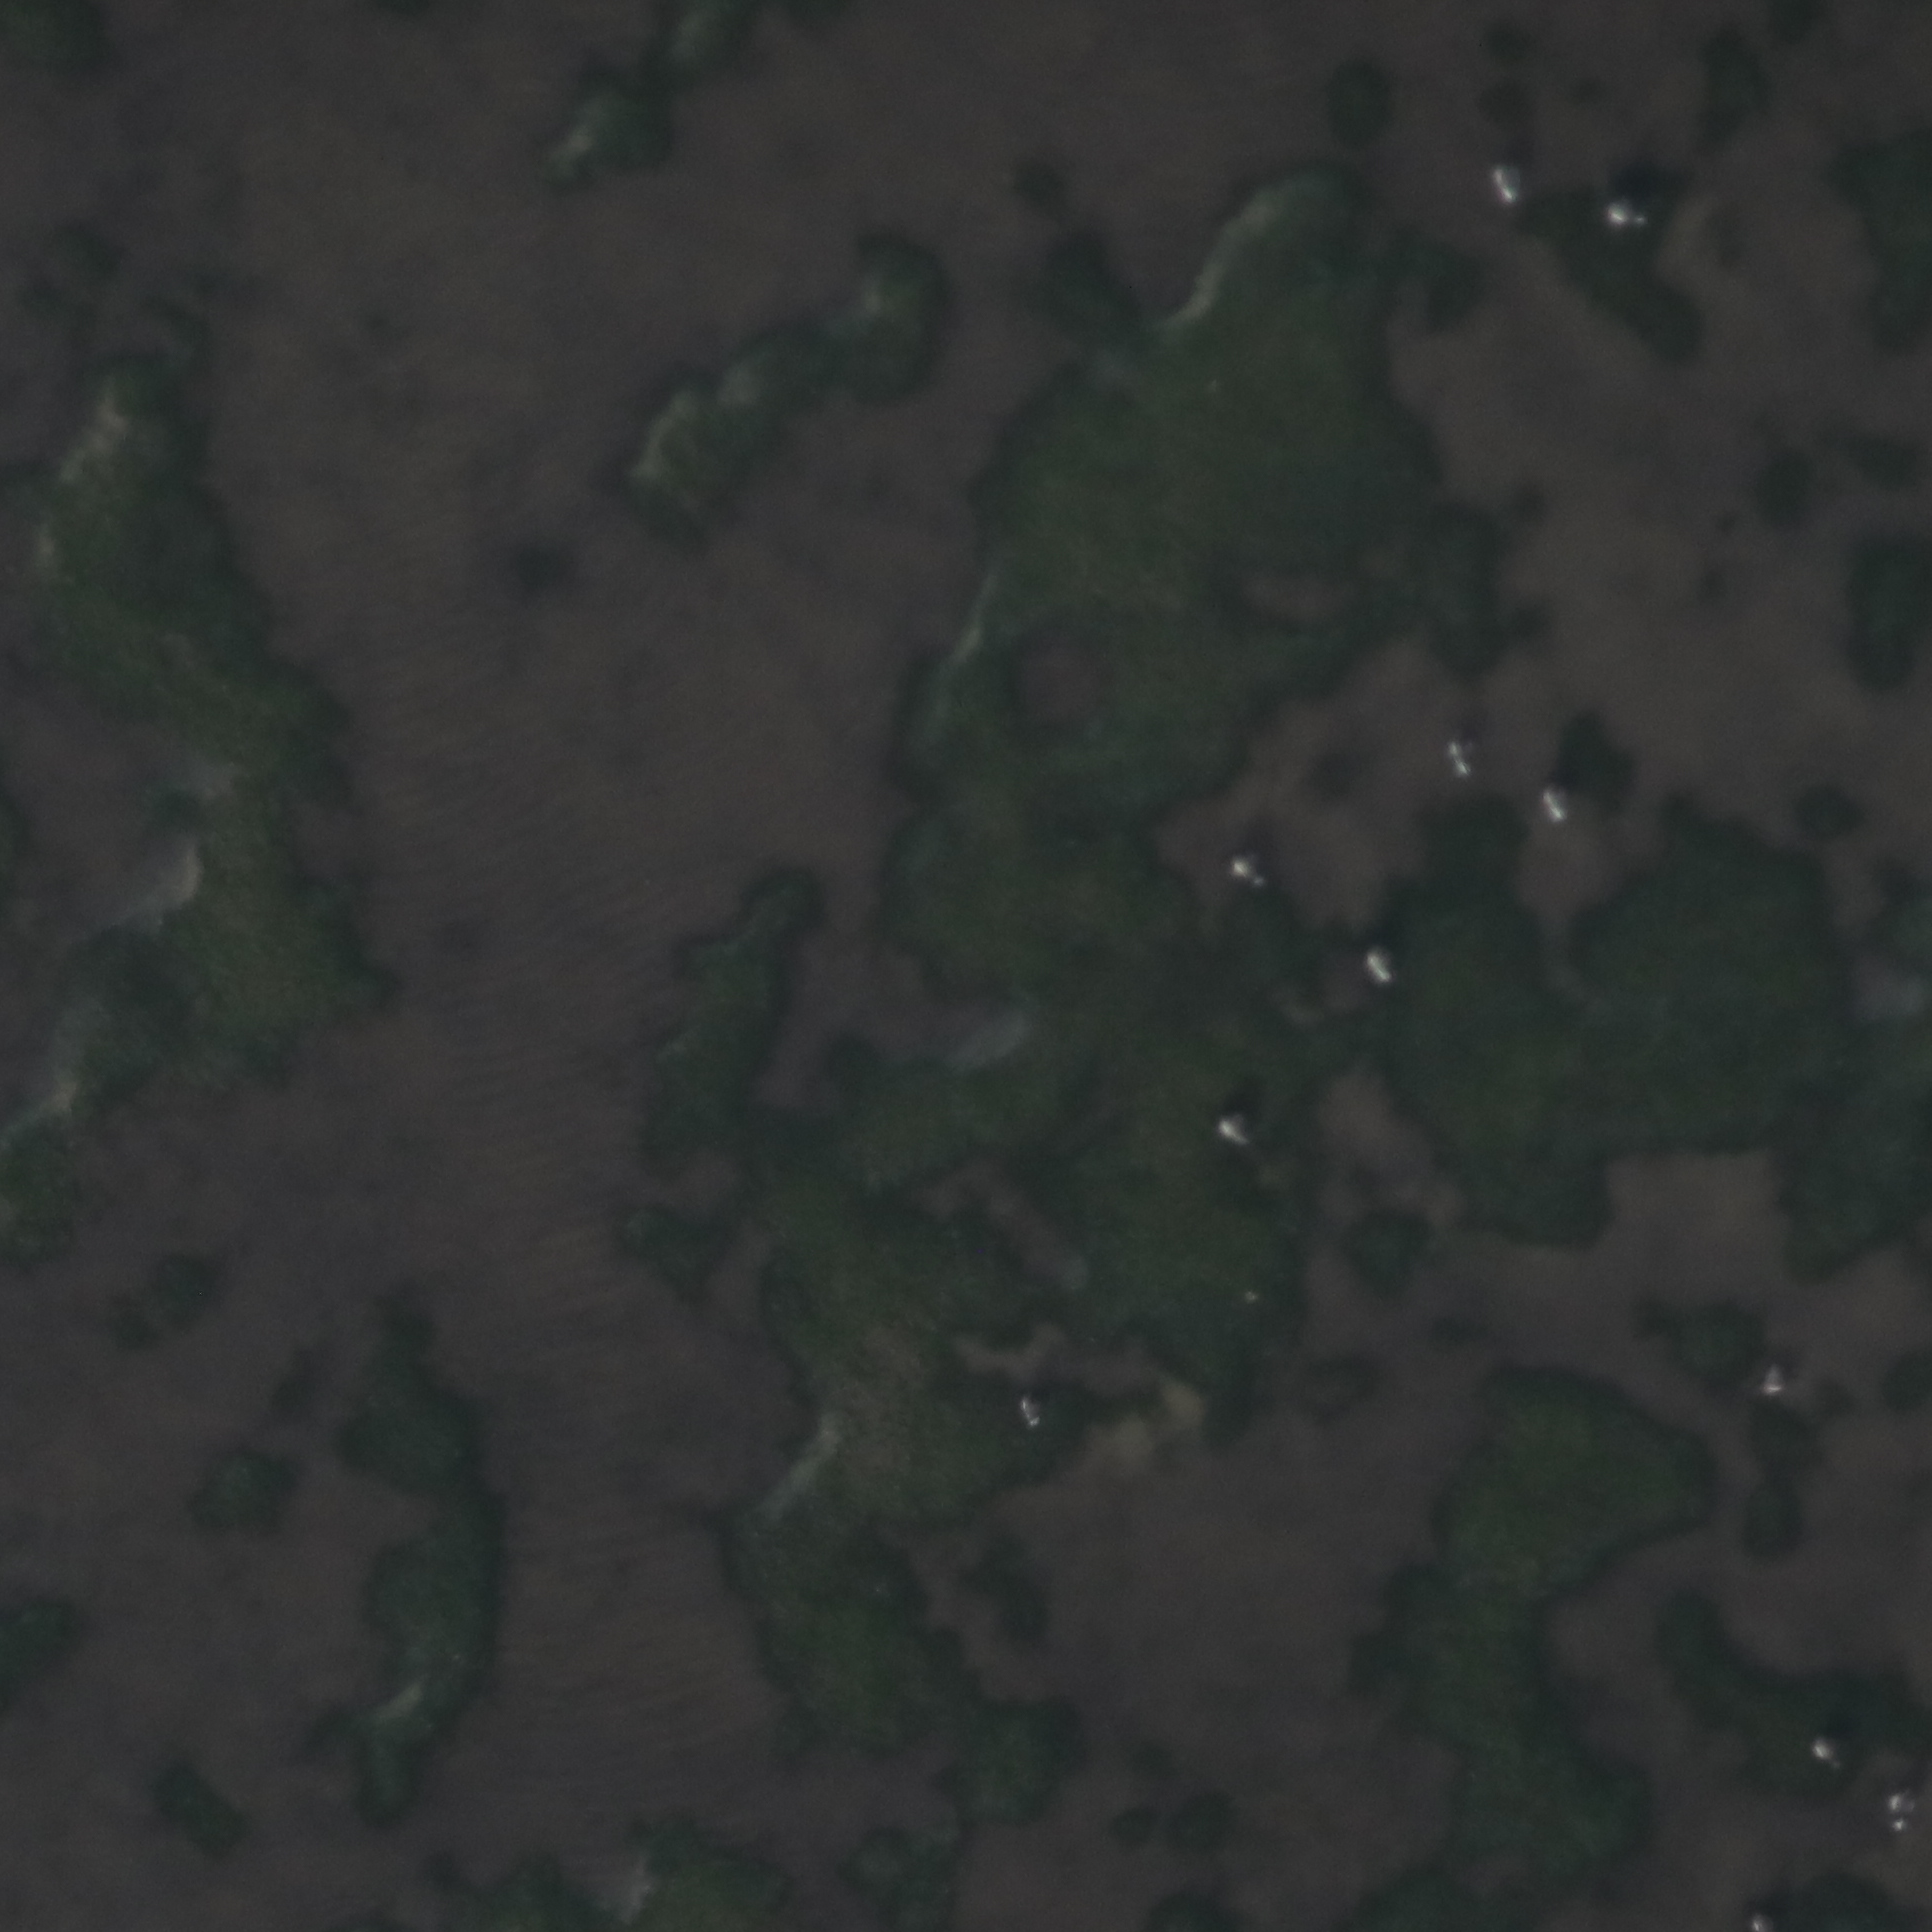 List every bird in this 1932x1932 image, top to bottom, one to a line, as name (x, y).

brant (1510, 182)
brant (1625, 212)
brant (1466, 746)
brant (1557, 795)
brant (1251, 863)
brant (1380, 964)
brant (1234, 1129)
brant (1773, 1380)
brant (1031, 1404)
brant (1825, 1745)
brant (1901, 1805)
brant (1765, 1930)